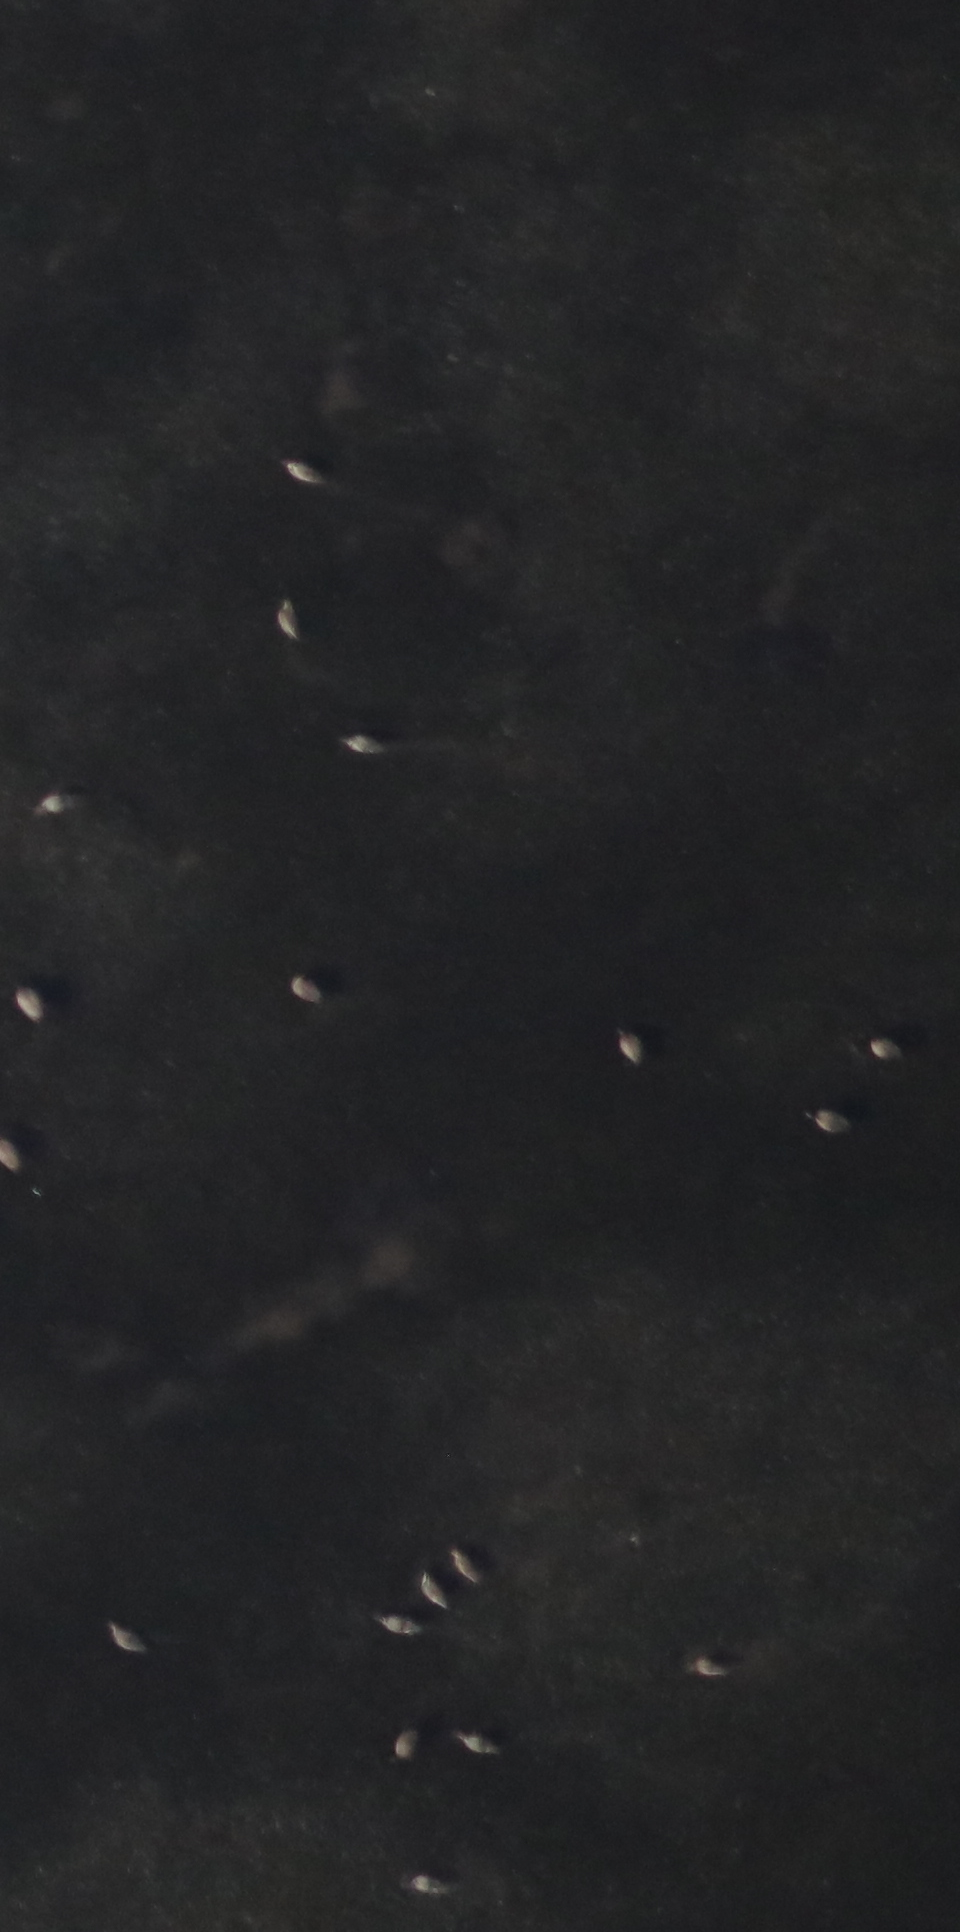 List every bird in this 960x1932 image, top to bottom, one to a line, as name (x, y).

emperor goose (299, 472)
emperor goose (289, 621)
emperor goose (365, 743)
emperor goose (58, 806)
emperor goose (308, 990)
emperor goose (30, 1005)
emperor goose (634, 1042)
emperor goose (888, 1049)
emperor goose (829, 1123)
emperor goose (7, 1155)
emperor goose (464, 1566)
emperor goose (435, 1589)
emperor goose (394, 1625)
emperor goose (127, 1641)
emperor goose (708, 1665)
emperor goose (406, 1742)
emperor goose (476, 1742)
emperor goose (427, 1881)